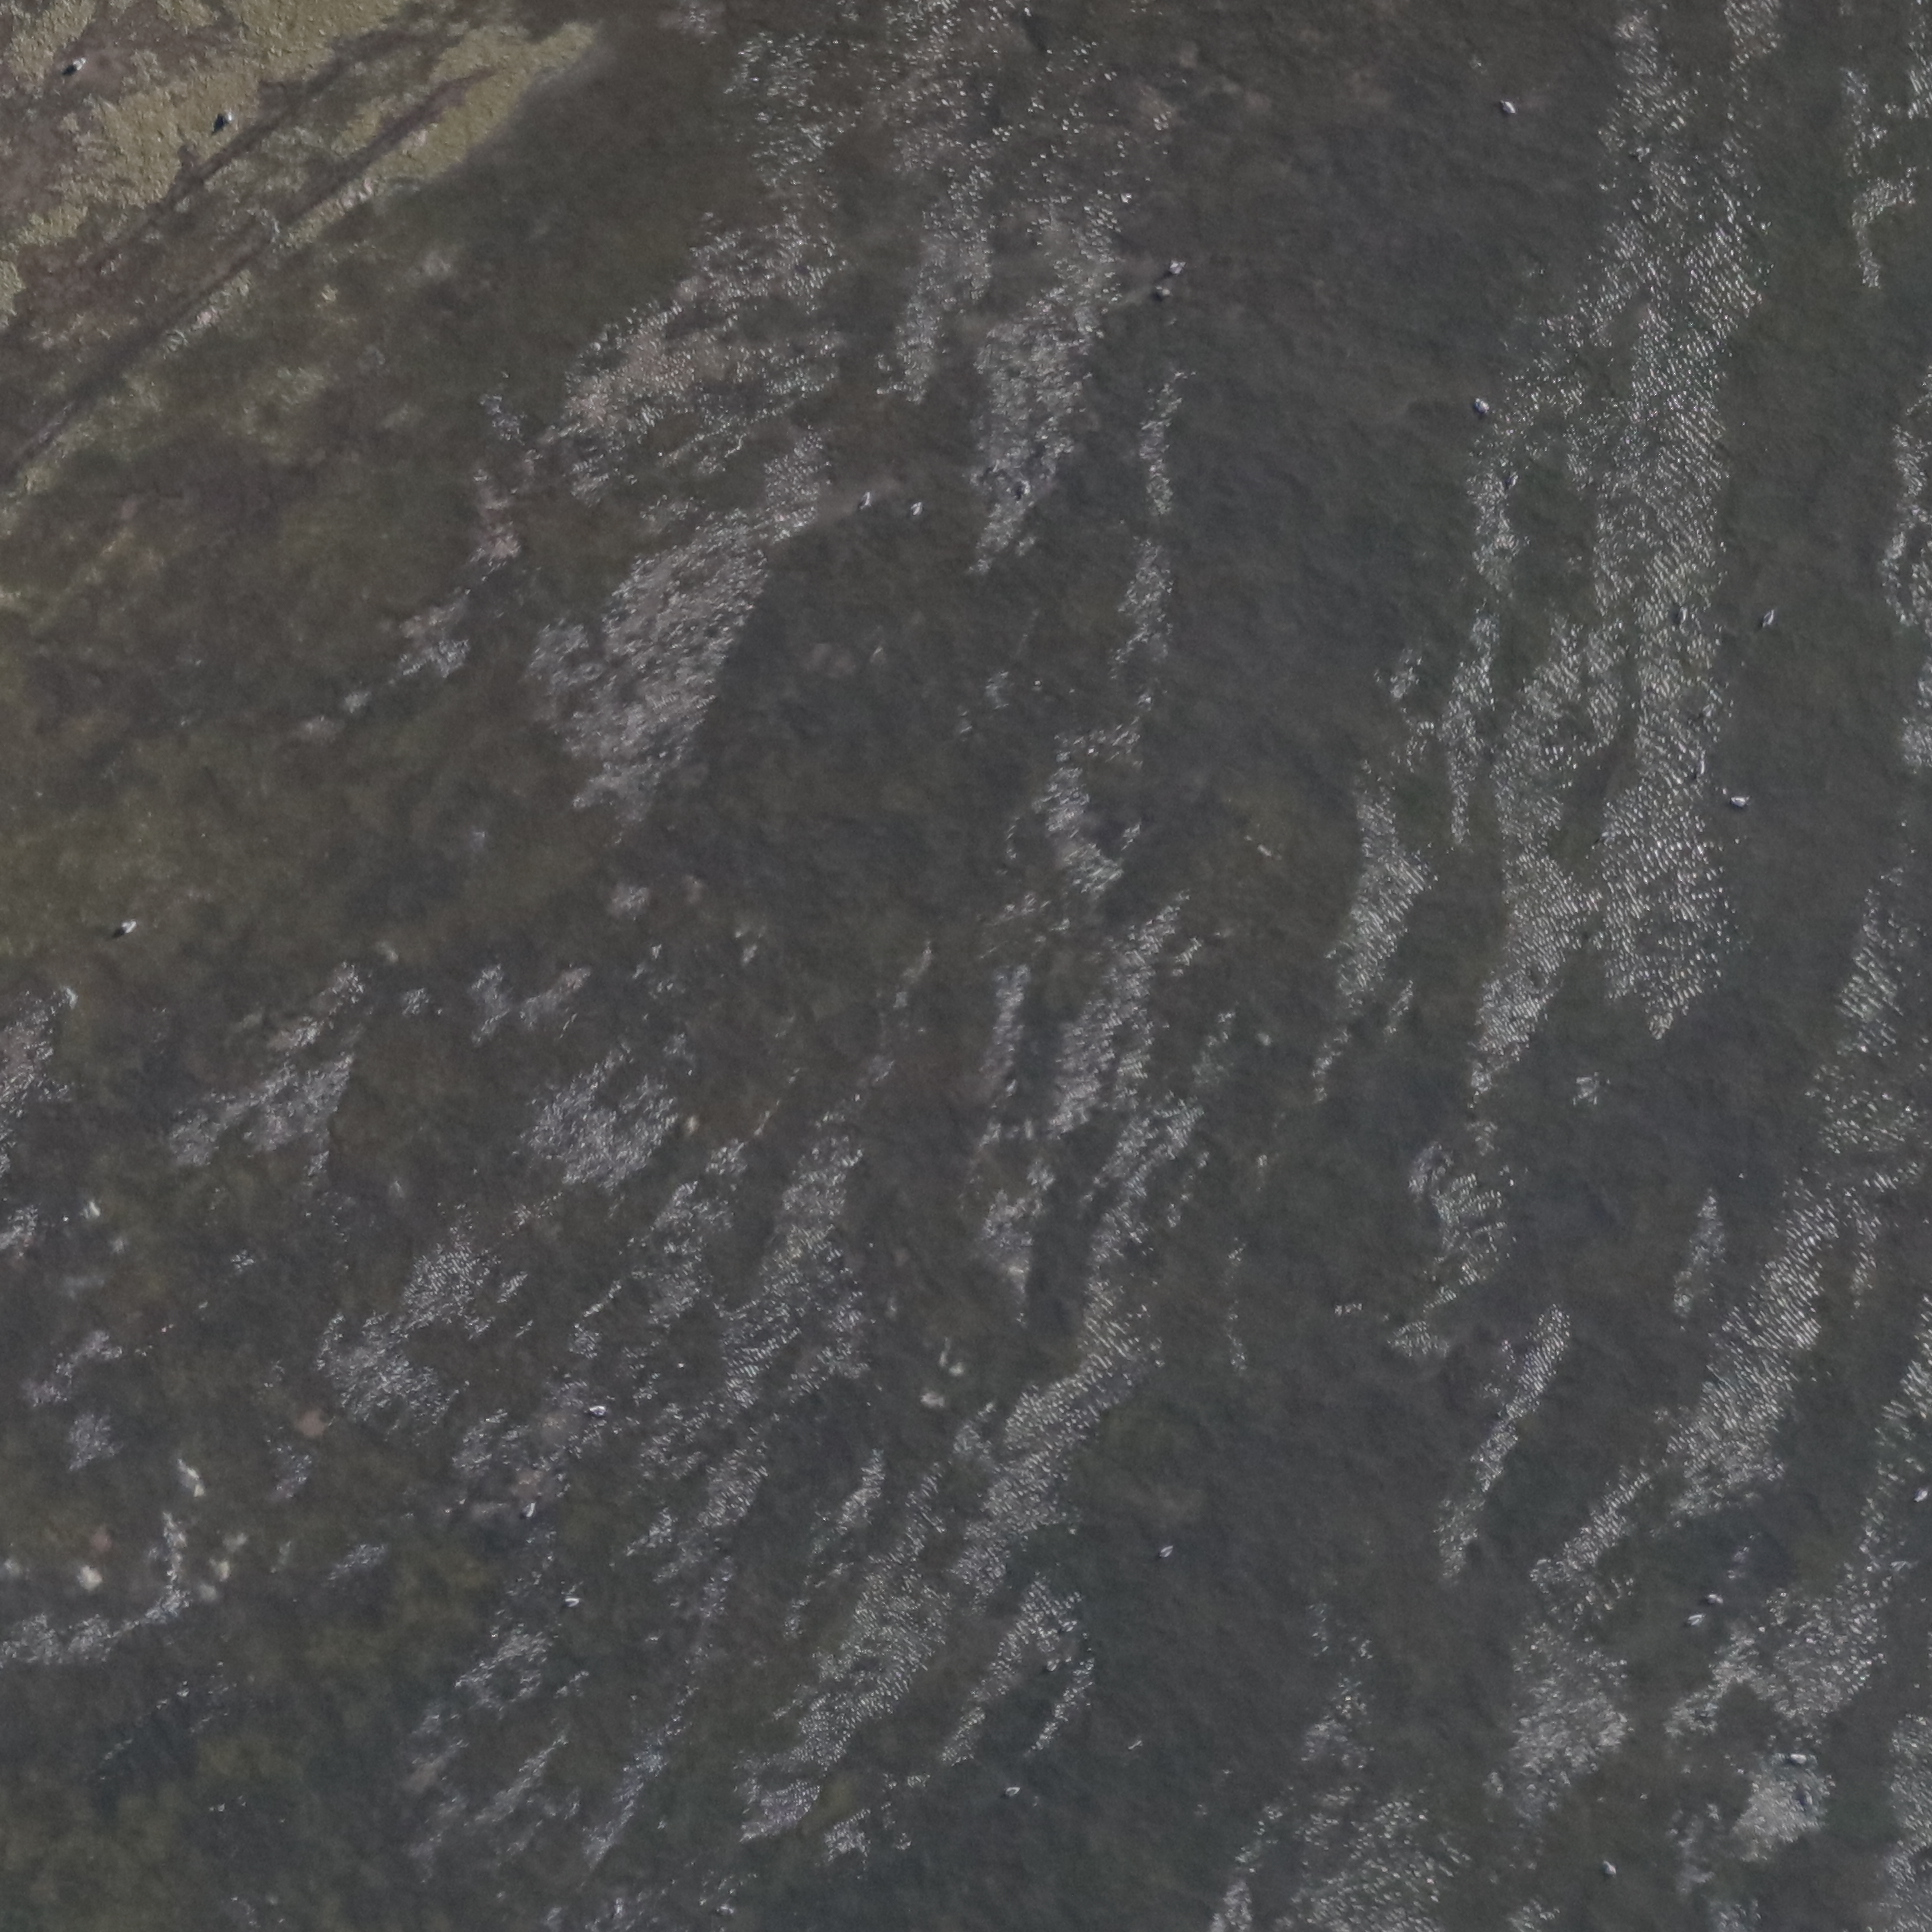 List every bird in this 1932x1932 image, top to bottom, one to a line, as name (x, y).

brant (83, 60)
brant (1515, 108)
brant (233, 115)
brant (1644, 148)
brant (1173, 266)
brant (1168, 291)
brant (1477, 404)
brant (997, 464)
brant (1025, 492)
brant (861, 497)
brant (918, 505)
brant (1681, 612)
brant (1771, 615)
brant (1703, 768)
brant (1732, 798)
brant (1609, 835)
brant (132, 925)
brant (595, 1406)
brant (531, 1505)
brant (1167, 1559)
brant (1717, 1594)
brant (570, 1604)
brant (1069, 1620)
brant (1696, 1620)
brant (1055, 1664)
brant (1792, 1763)
brant (1010, 1793)
brant (1813, 1799)
brant (1610, 1860)
brant (712, 1904)